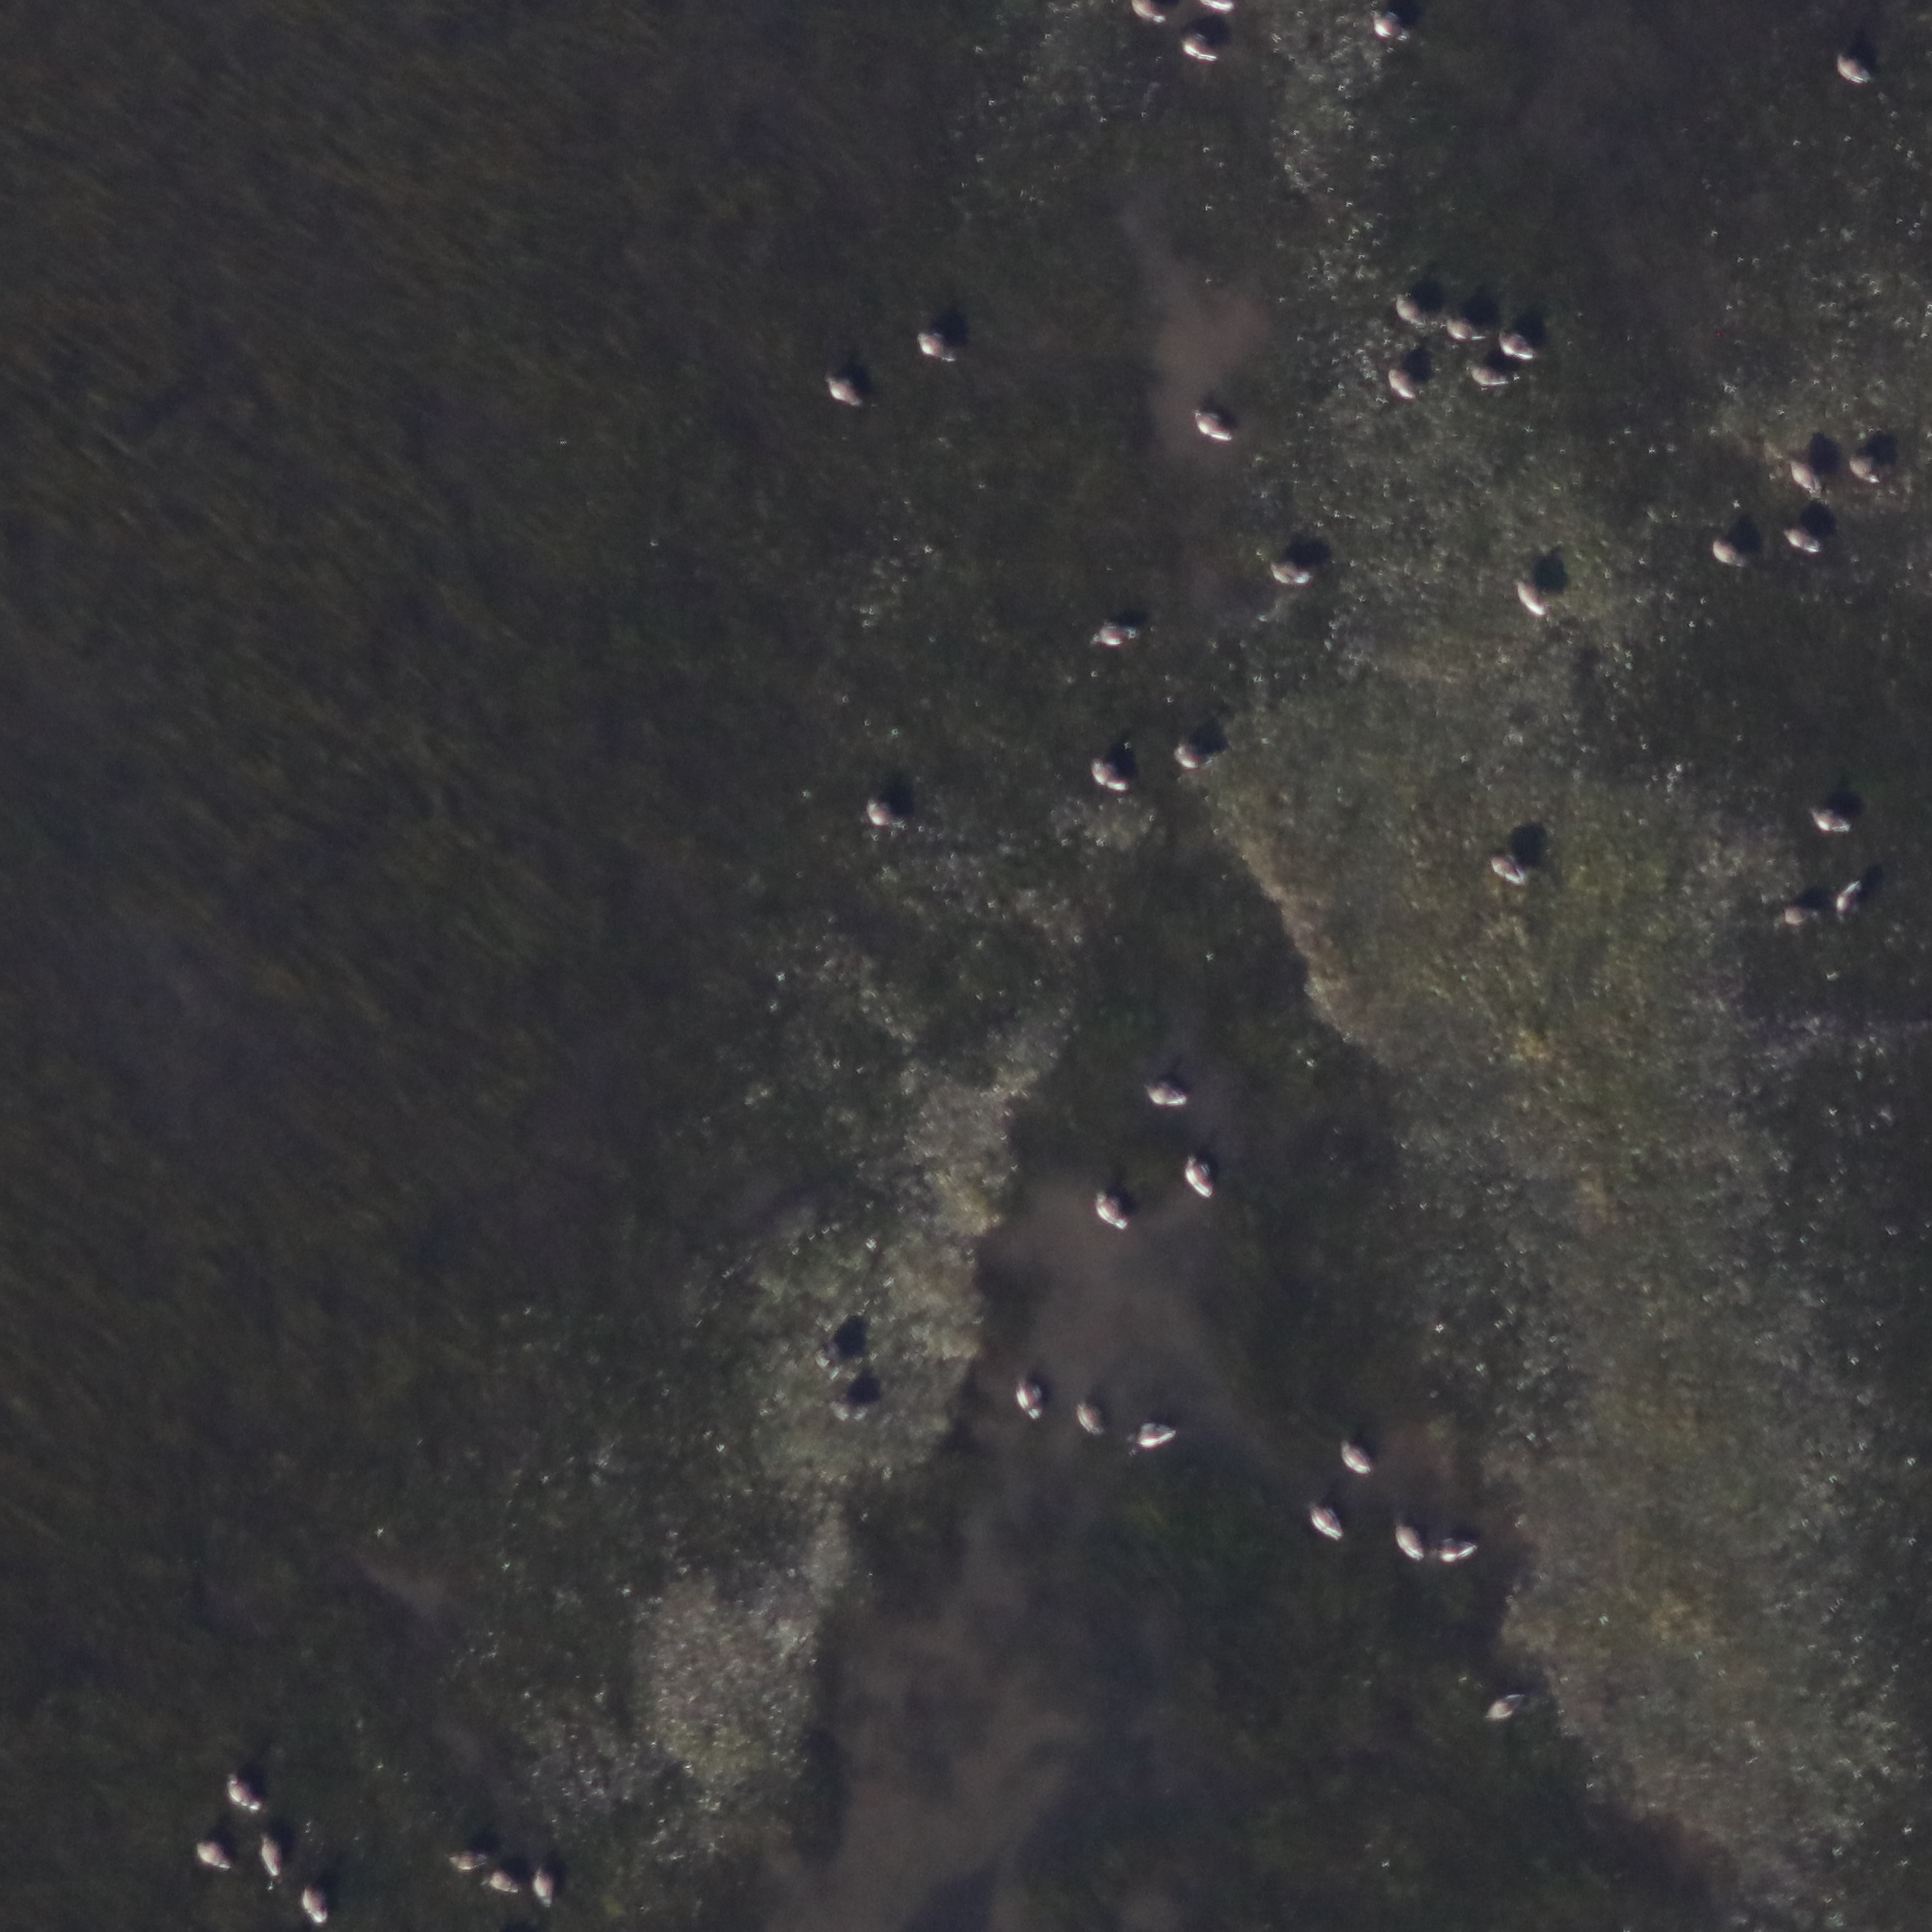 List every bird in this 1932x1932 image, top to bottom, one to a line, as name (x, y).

brant (1147, 6)
brant (1389, 25)
brant (1194, 44)
brant (1854, 67)
brant (1405, 310)
brant (1462, 327)
brant (1515, 341)
brant (937, 346)
brant (1485, 369)
brant (1403, 381)
brant (846, 392)
brant (1214, 421)
brant (1863, 467)
brant (1807, 474)
brant (1801, 536)
brant (1725, 552)
brant (1288, 570)
brant (1534, 595)
brant (1116, 632)
brant (1193, 753)
brant (1108, 775)
brant (883, 812)
brant (1830, 819)
brant (1509, 866)
brant (1844, 907)
brant (1796, 919)
brant (1165, 1093)
brant (1193, 1177)
brant (1109, 1208)
brant (827, 1356)
brant (1030, 1396)
brant (847, 1406)
brant (1089, 1415)
brant (1152, 1434)
brant (1355, 1448)
brant (1331, 1522)
brant (1411, 1546)
brant (1453, 1551)
brant (1507, 1708)
brant (244, 1794)
brant (213, 1855)
brant (272, 1856)
brant (468, 1859)
brant (542, 1878)
brant (507, 1886)
brant (313, 1902)